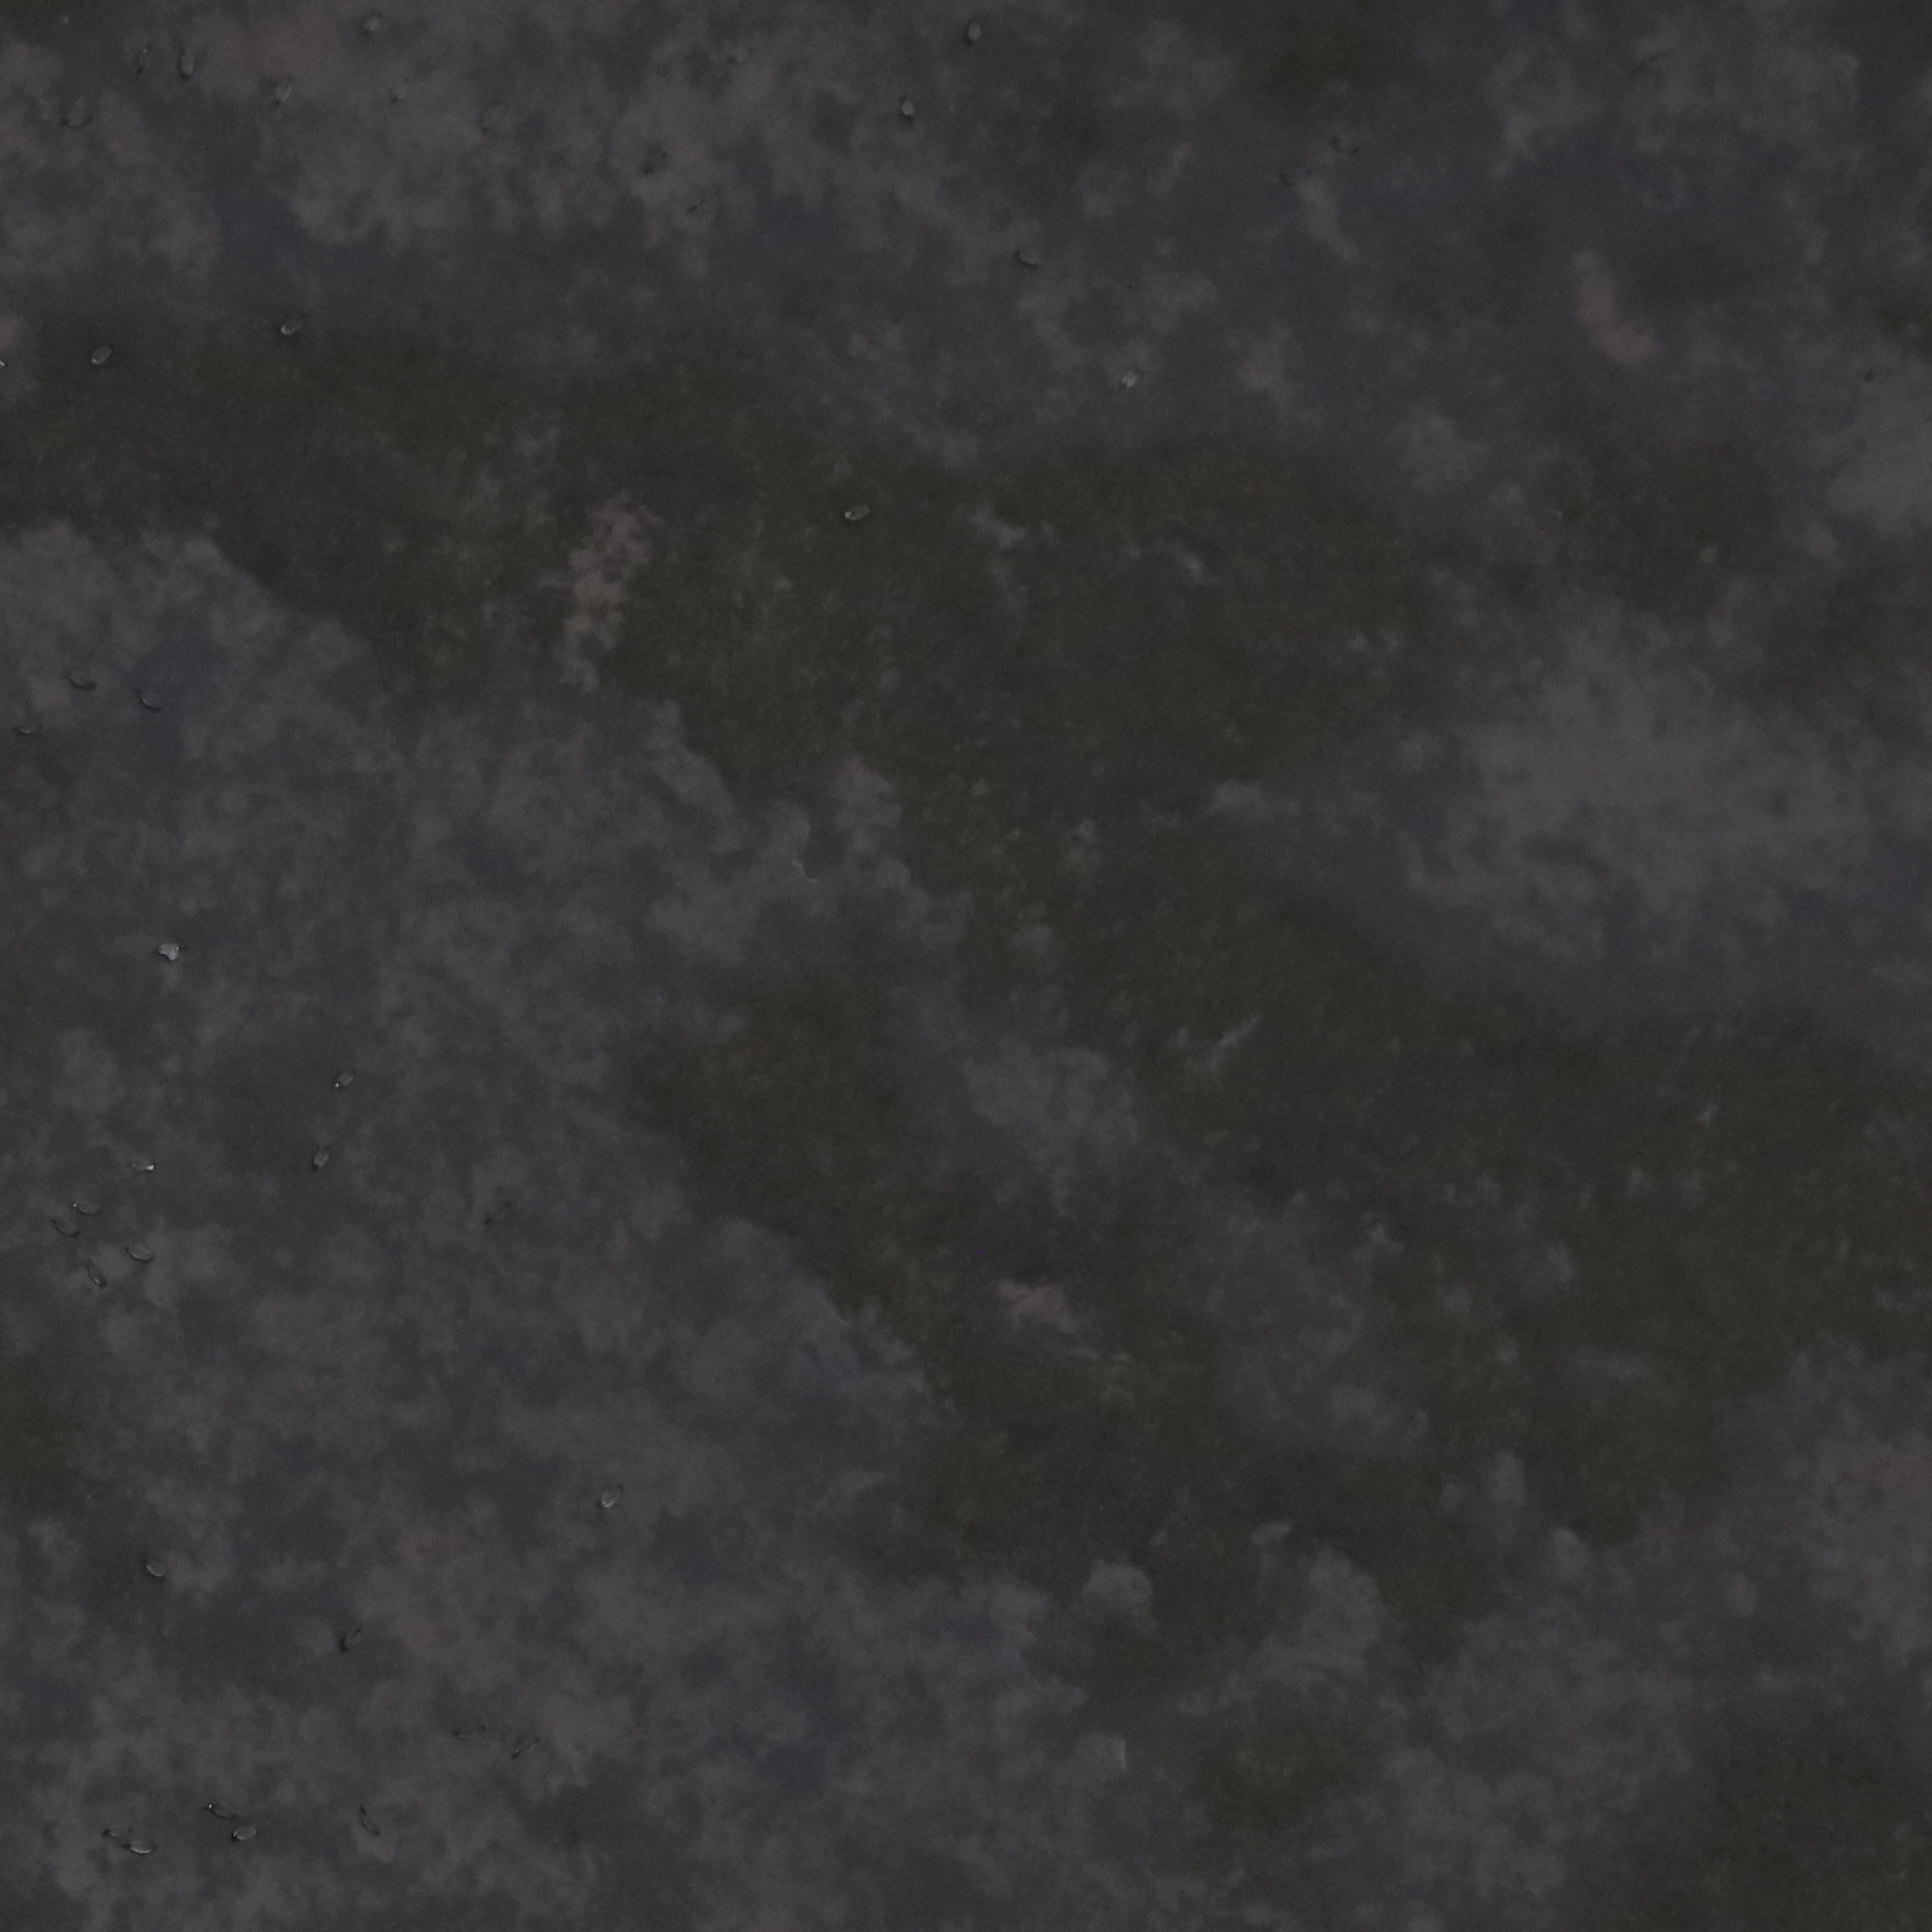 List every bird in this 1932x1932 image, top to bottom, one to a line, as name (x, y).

Canada goose (372, 29)
Canada goose (972, 35)
Canada goose (745, 52)
Canada goose (144, 55)
Canada goose (190, 58)
Canada goose (283, 86)
Canada goose (406, 86)
Canada goose (906, 111)
Canada goose (81, 115)
Canada goose (1349, 143)
Canada goose (657, 163)
Canada goose (1295, 171)
Canada goose (709, 206)
Canada goose (1036, 259)
Canada goose (301, 323)
Canada goose (106, 350)
Canada goose (1126, 380)
Canada goose (857, 512)
Canada goose (86, 687)
Canada goose (159, 696)
Canada goose (33, 728)
Canada goose (177, 948)
Canada goose (350, 1072)
Canada goose (331, 1154)
Canada goose (144, 1161)
Canada goose (88, 1199)
Canada goose (504, 1213)
Canada goose (72, 1219)
Canada goose (145, 1249)
Canada goose (104, 1275)
Canada goose (608, 1500)
Canada goose (158, 1565)
Canada goose (353, 1642)
Canada goose (475, 1729)
Canada goose (527, 1748)
Canada goose (221, 1805)
Canada goose (375, 1819)
Canada goose (248, 1826)
Canada goose (111, 1831)
Canada goose (149, 1847)